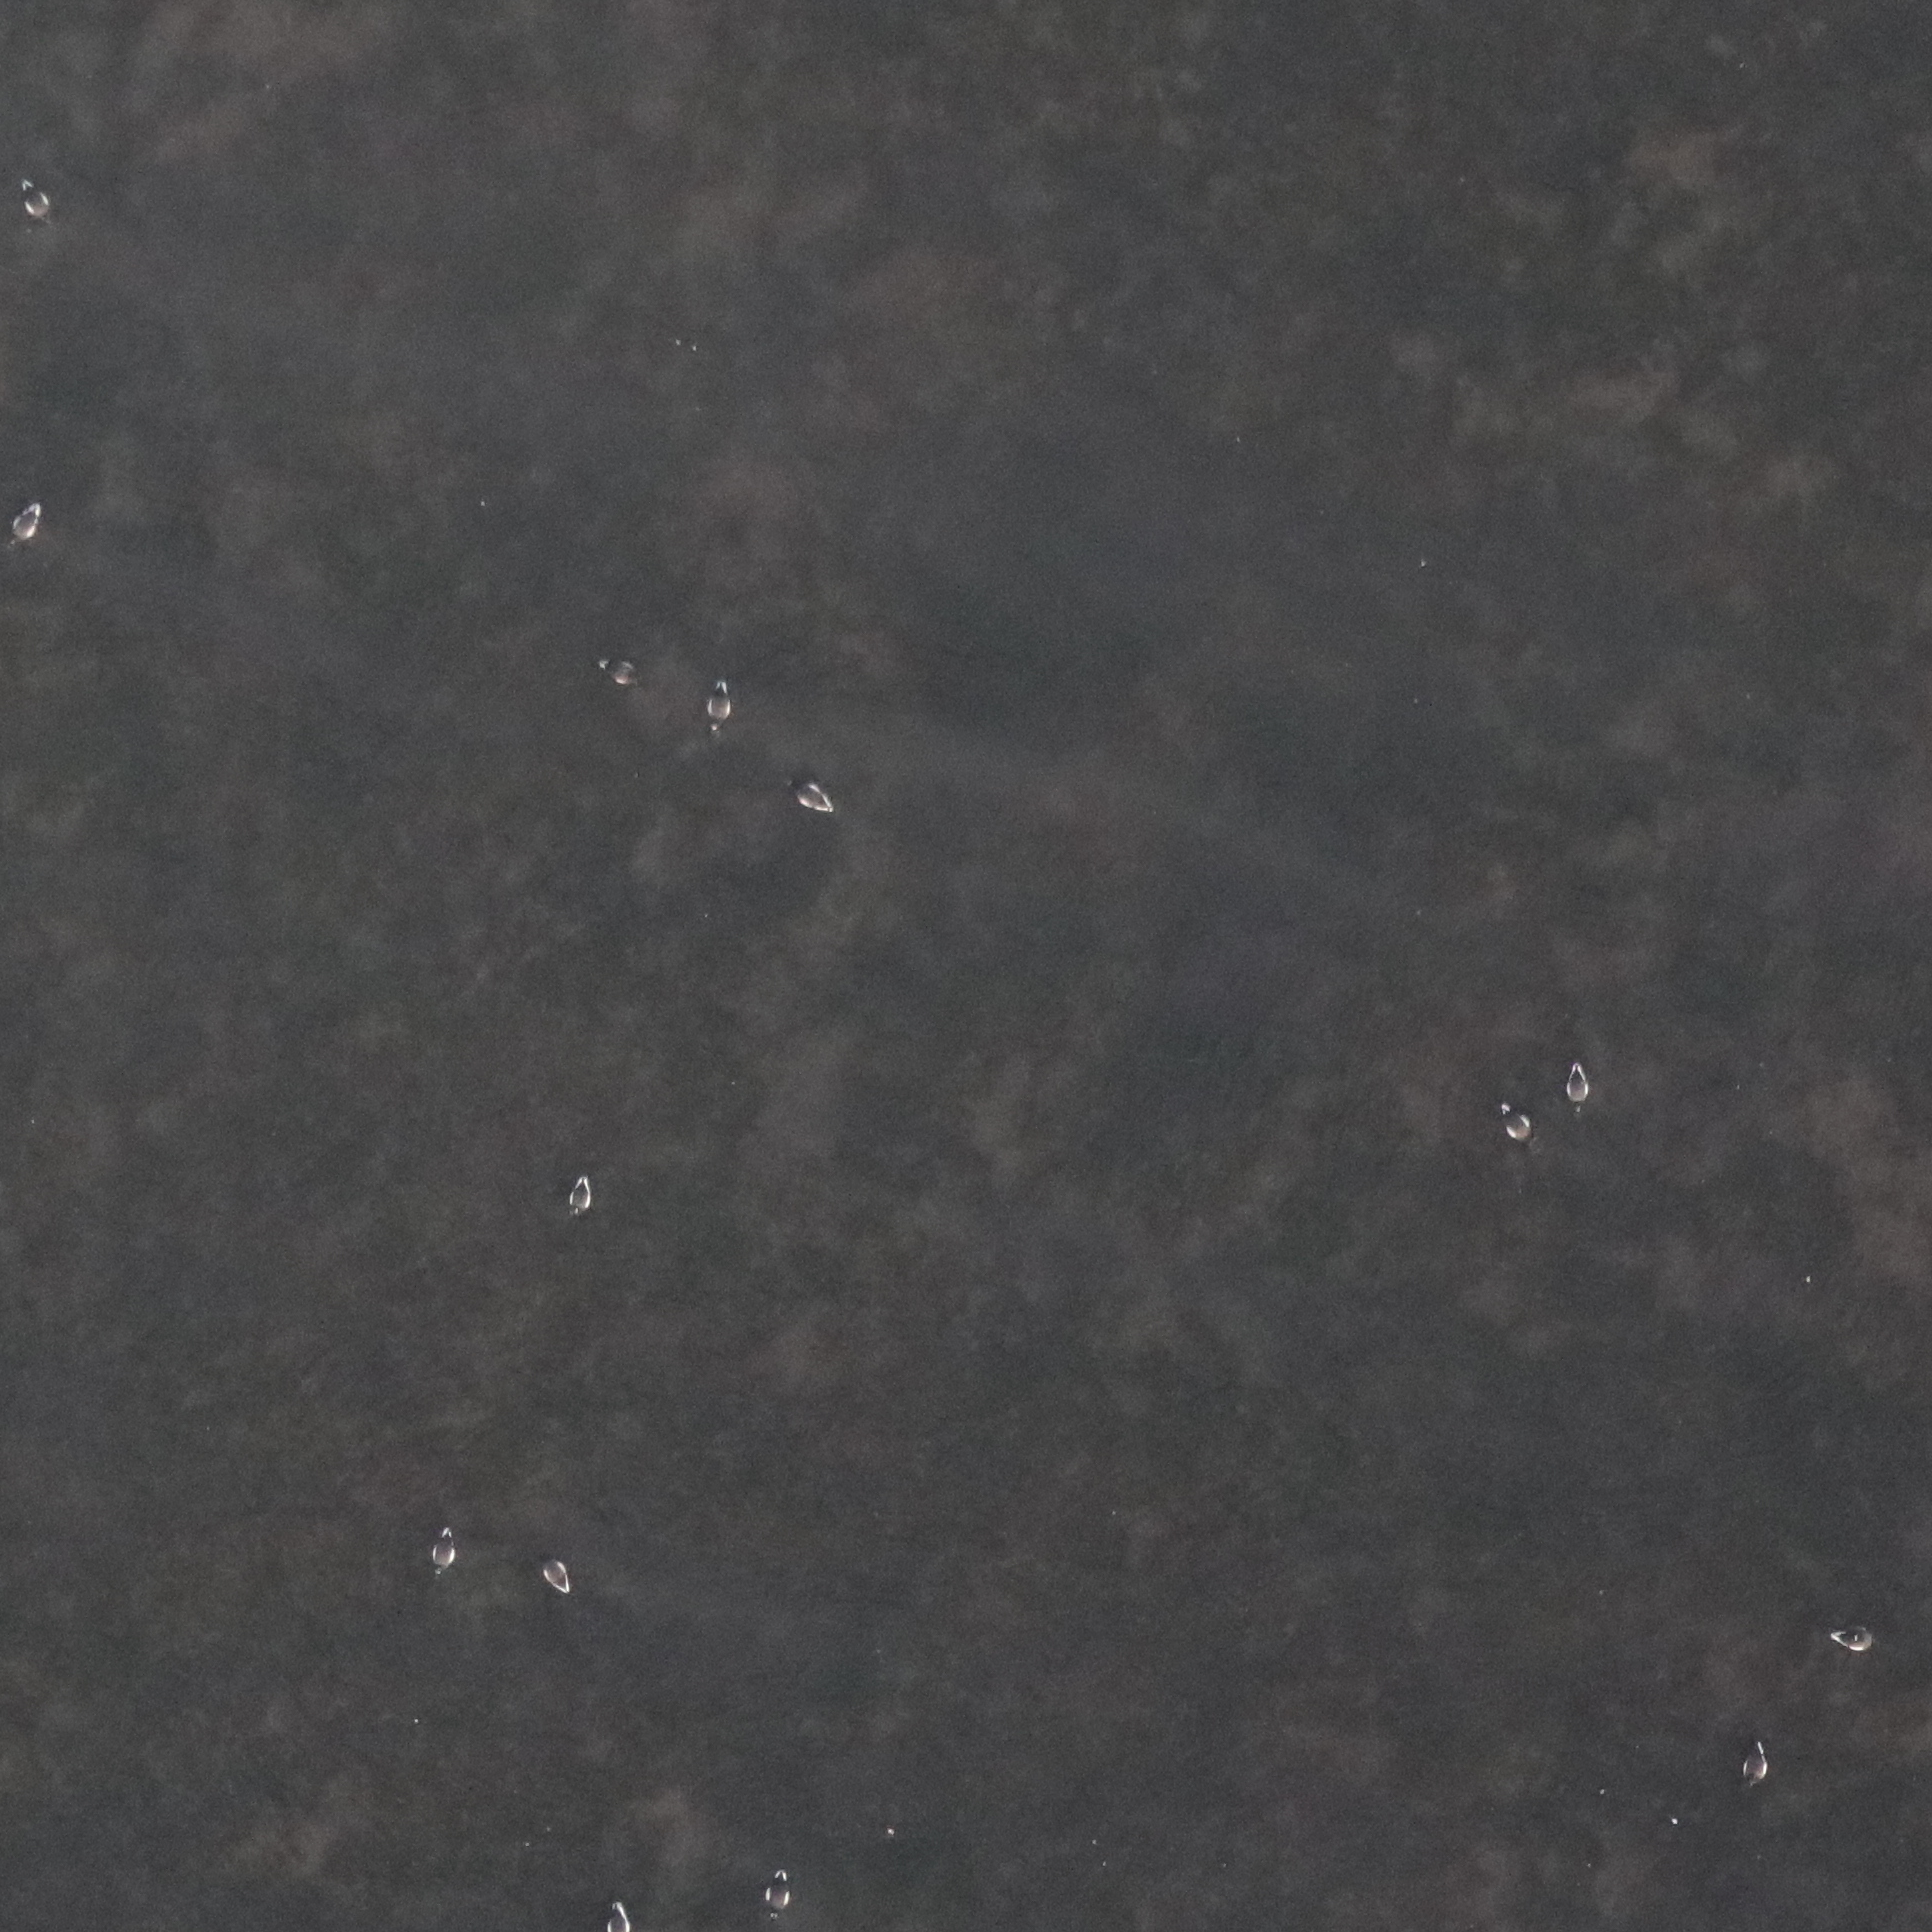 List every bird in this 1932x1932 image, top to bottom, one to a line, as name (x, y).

brant (35, 204)
brant (26, 524)
brant (618, 671)
brant (720, 708)
brant (812, 796)
brant (1578, 1089)
brant (1518, 1126)
brant (580, 1198)
brant (443, 1552)
brant (556, 1577)
brant (1851, 1640)
brant (1755, 1766)
brant (777, 1896)
brant (617, 1926)